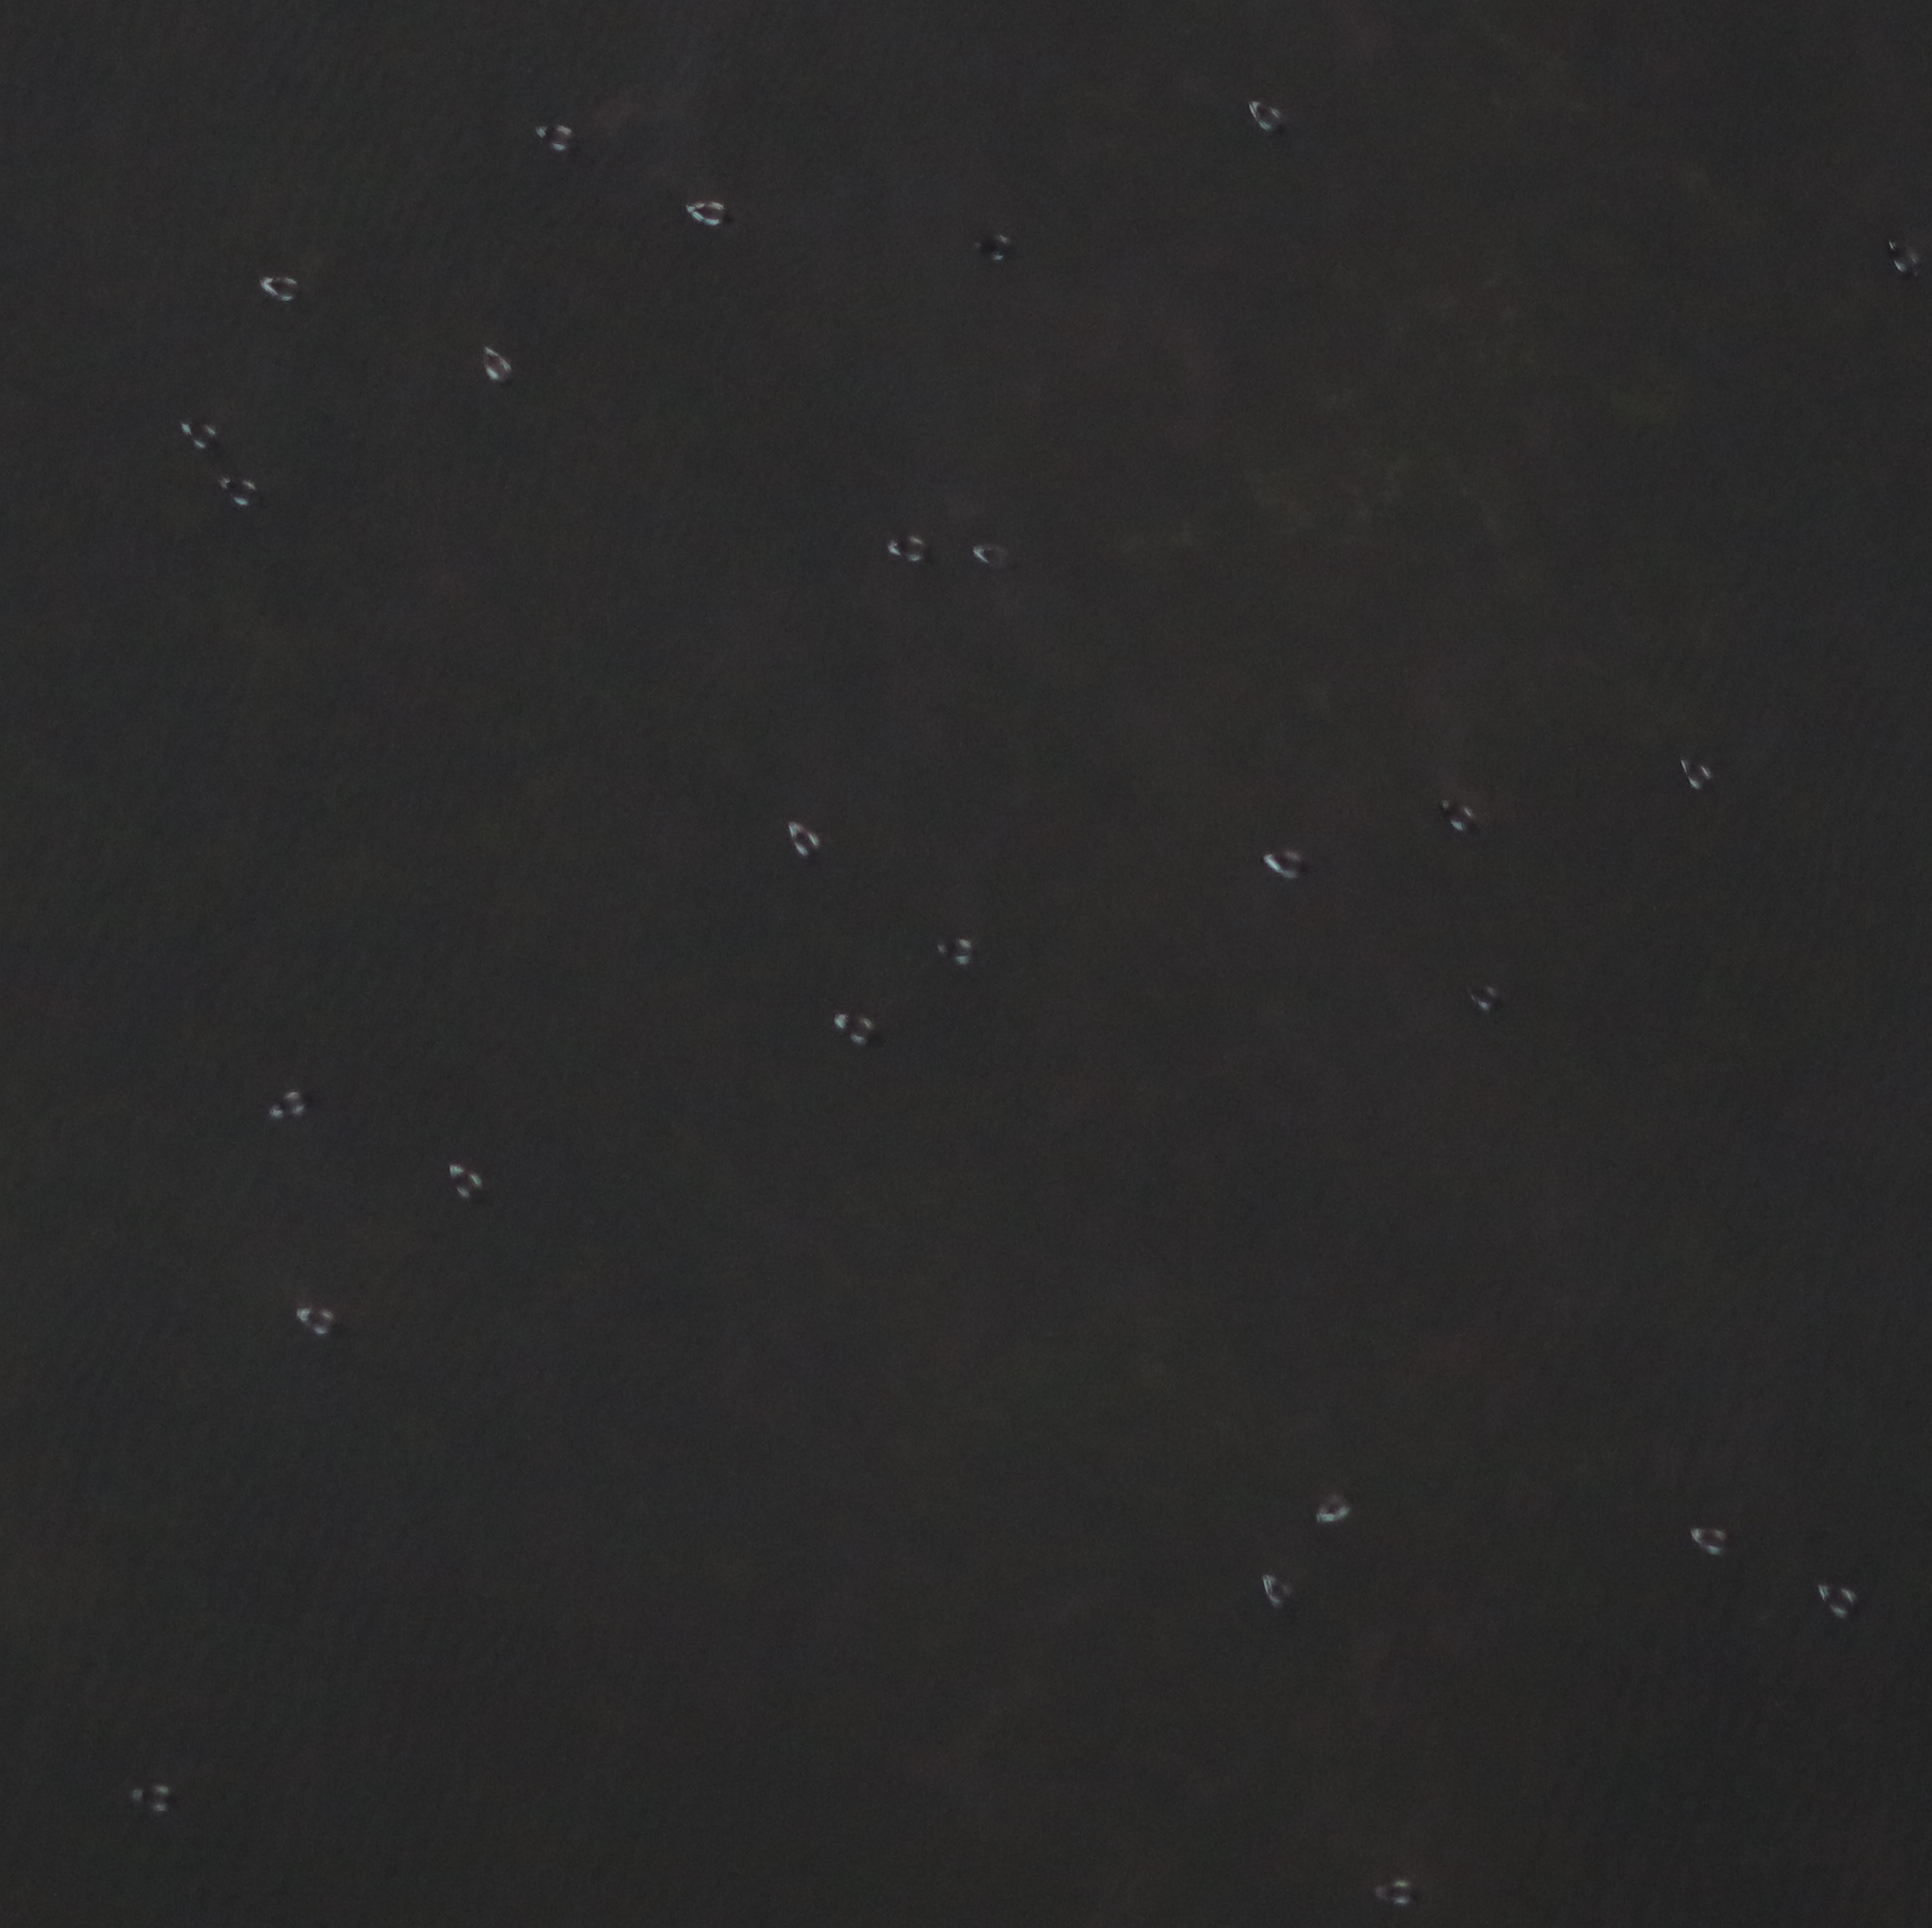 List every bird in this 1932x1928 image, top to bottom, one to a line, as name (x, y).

brant (1267, 117)
brant (559, 136)
brant (712, 213)
brant (997, 243)
brant (1904, 260)
brant (284, 289)
brant (499, 367)
brant (200, 428)
brant (239, 492)
brant (917, 549)
brant (989, 550)
brant (1695, 774)
brant (1462, 819)
brant (801, 840)
brant (1287, 857)
brant (954, 953)
brant (1484, 1002)
brant (858, 1027)
brant (291, 1105)
brant (468, 1182)
brant (318, 1324)
brant (1334, 1504)
brant (1705, 1541)
brant (1282, 1586)
brant (1838, 1601)
brant (152, 1797)
brant (1395, 1892)